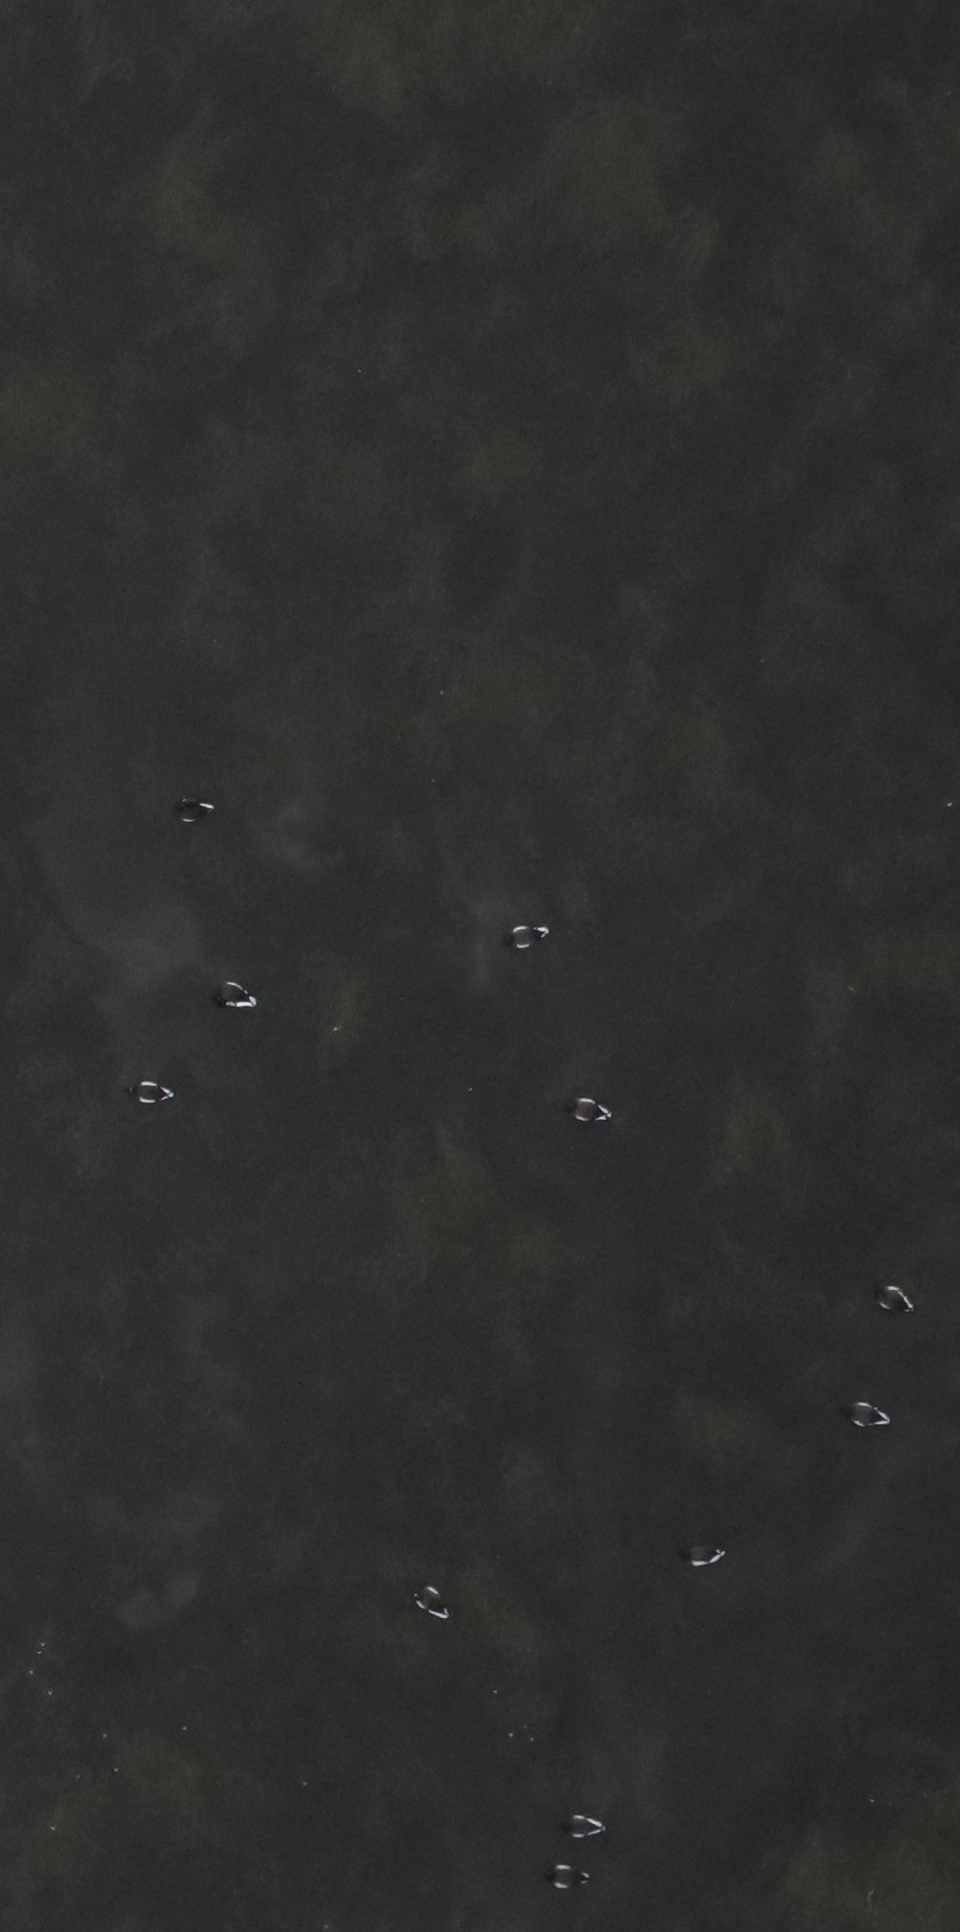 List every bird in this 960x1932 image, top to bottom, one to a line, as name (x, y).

brant (188, 812)
brant (526, 937)
brant (234, 996)
brant (148, 1092)
brant (590, 1112)
brant (894, 1300)
brant (866, 1415)
brant (700, 1554)
brant (431, 1601)
brant (580, 1826)
brant (568, 1875)